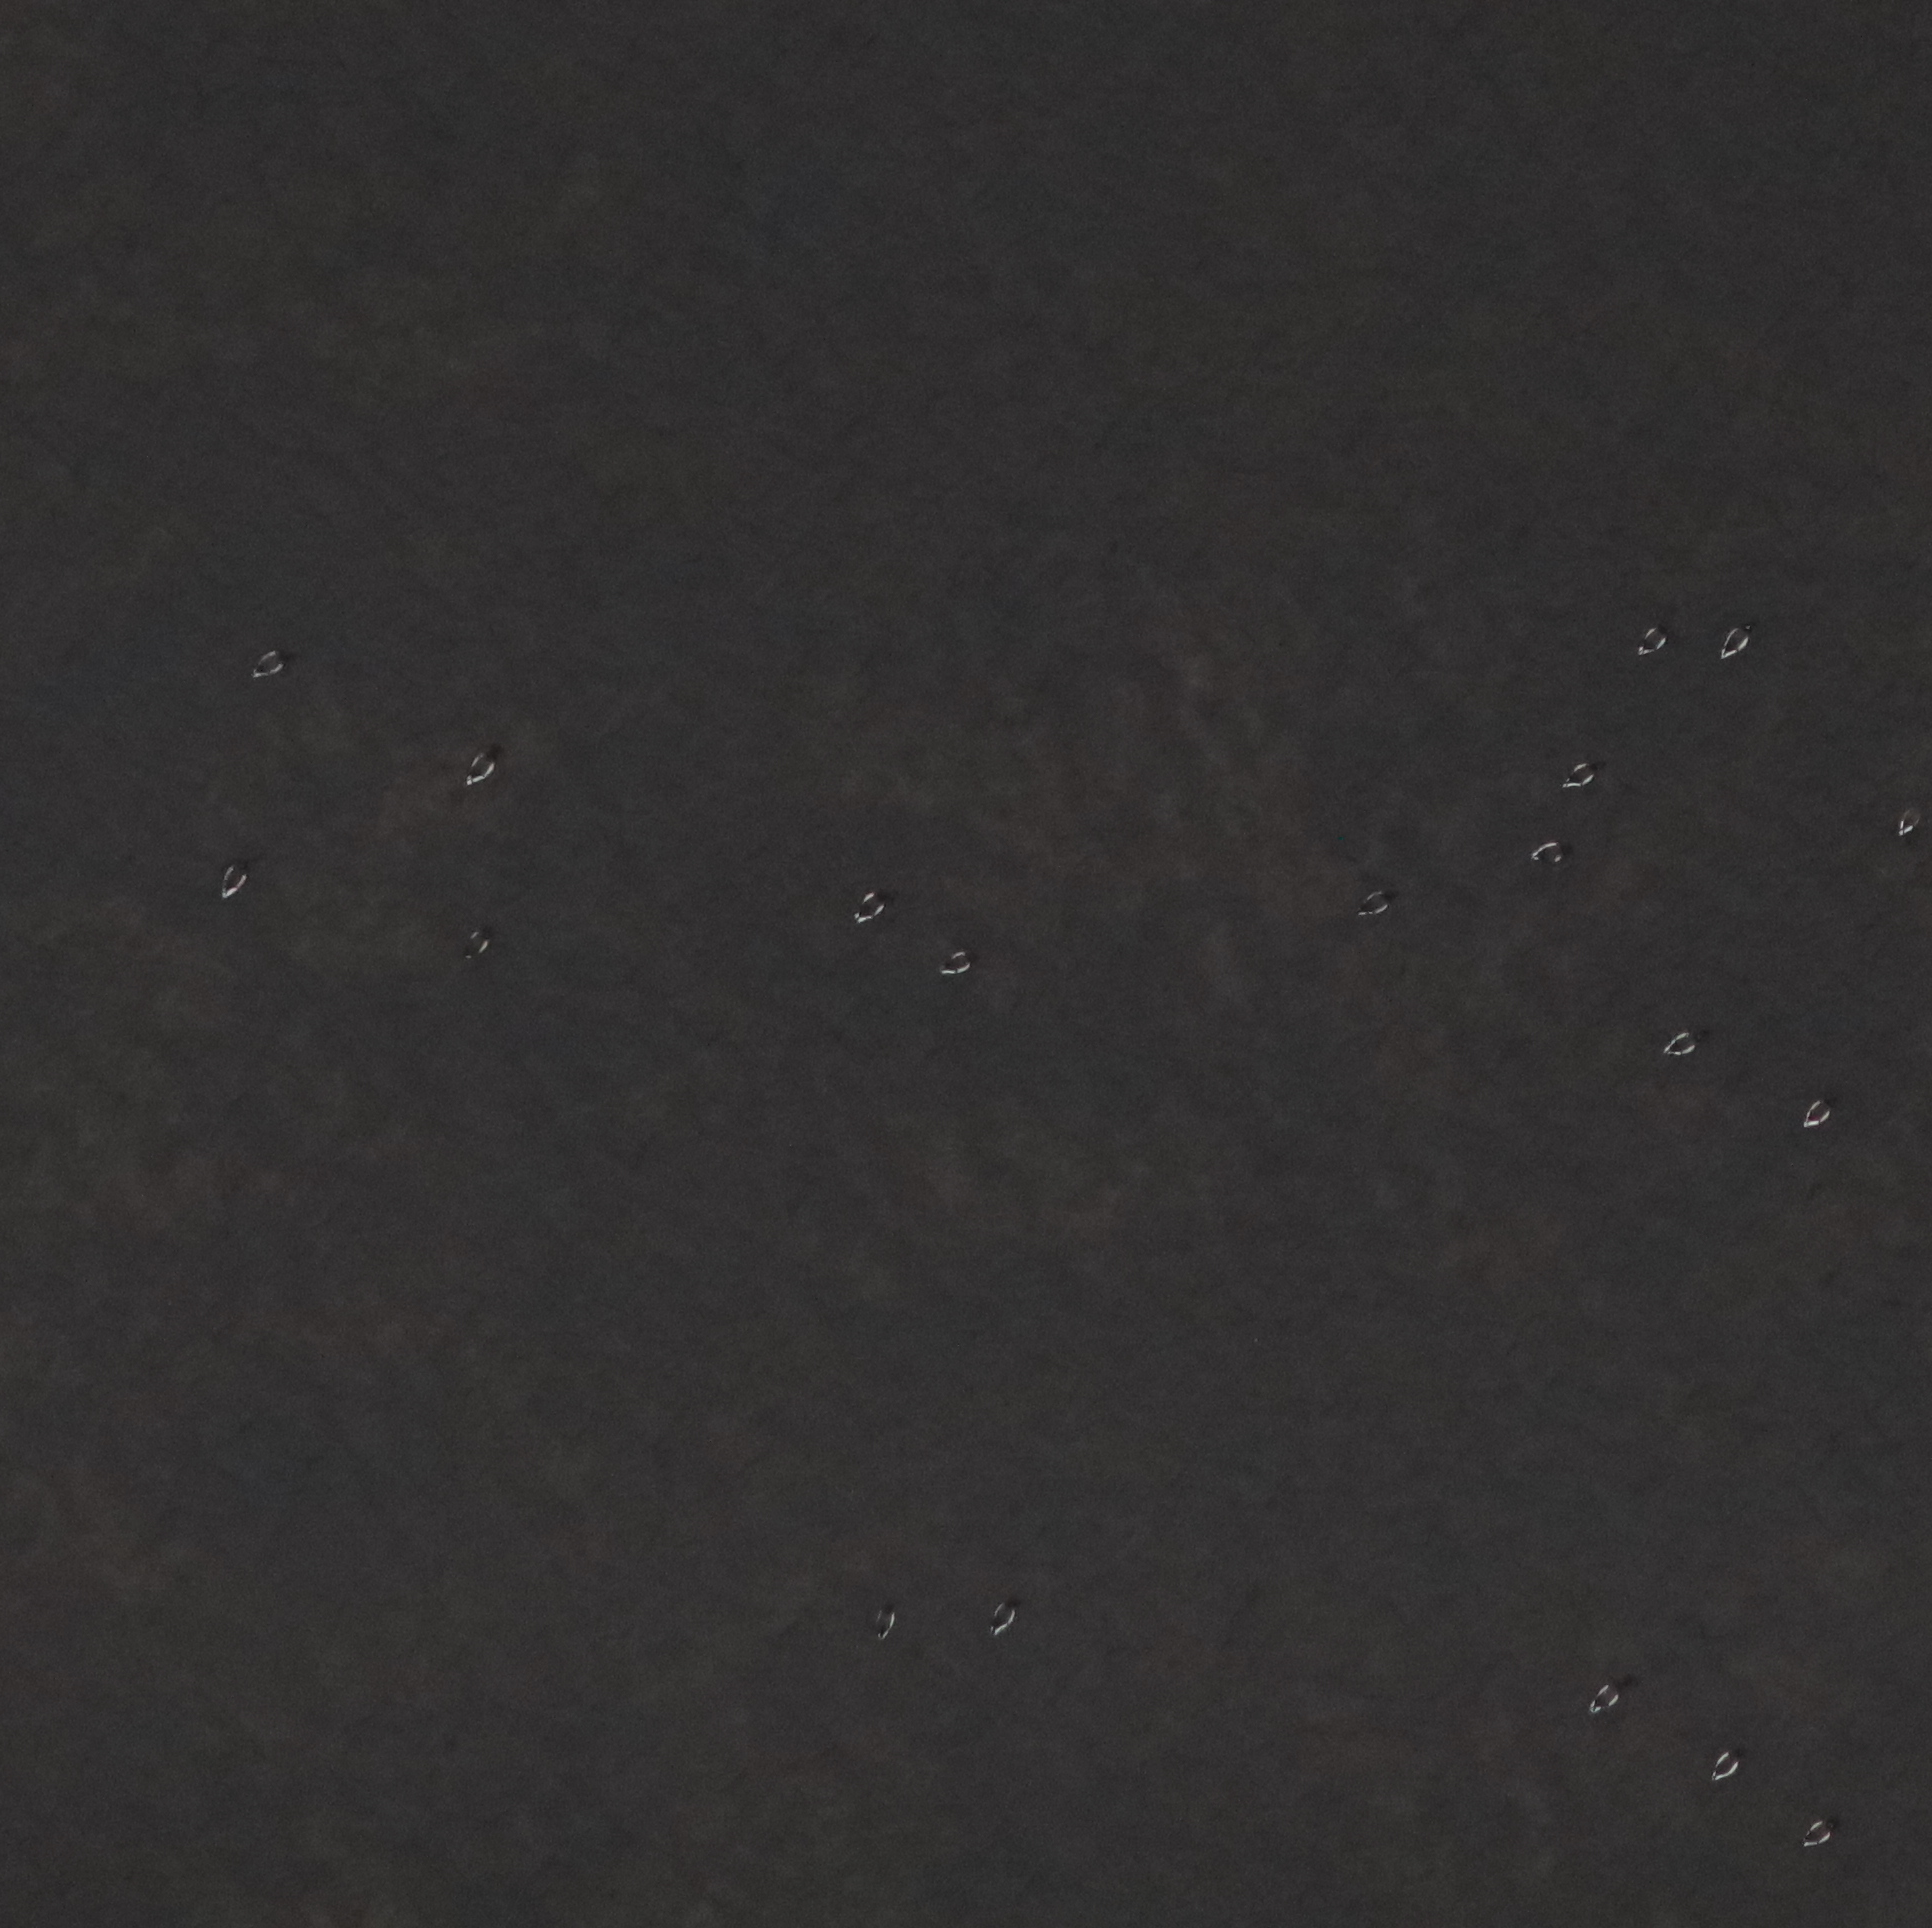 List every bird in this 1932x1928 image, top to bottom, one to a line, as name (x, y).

brant (1654, 640)
brant (1736, 641)
brant (271, 664)
brant (482, 766)
brant (1580, 774)
brant (1910, 821)
brant (1551, 853)
brant (234, 879)
brant (1376, 902)
brant (872, 906)
brant (478, 944)
brant (957, 963)
brant (1683, 1044)
brant (1819, 1112)
brant (1004, 1617)
brant (886, 1622)
brant (1607, 1697)
brant (1726, 1765)
brant (1819, 1834)